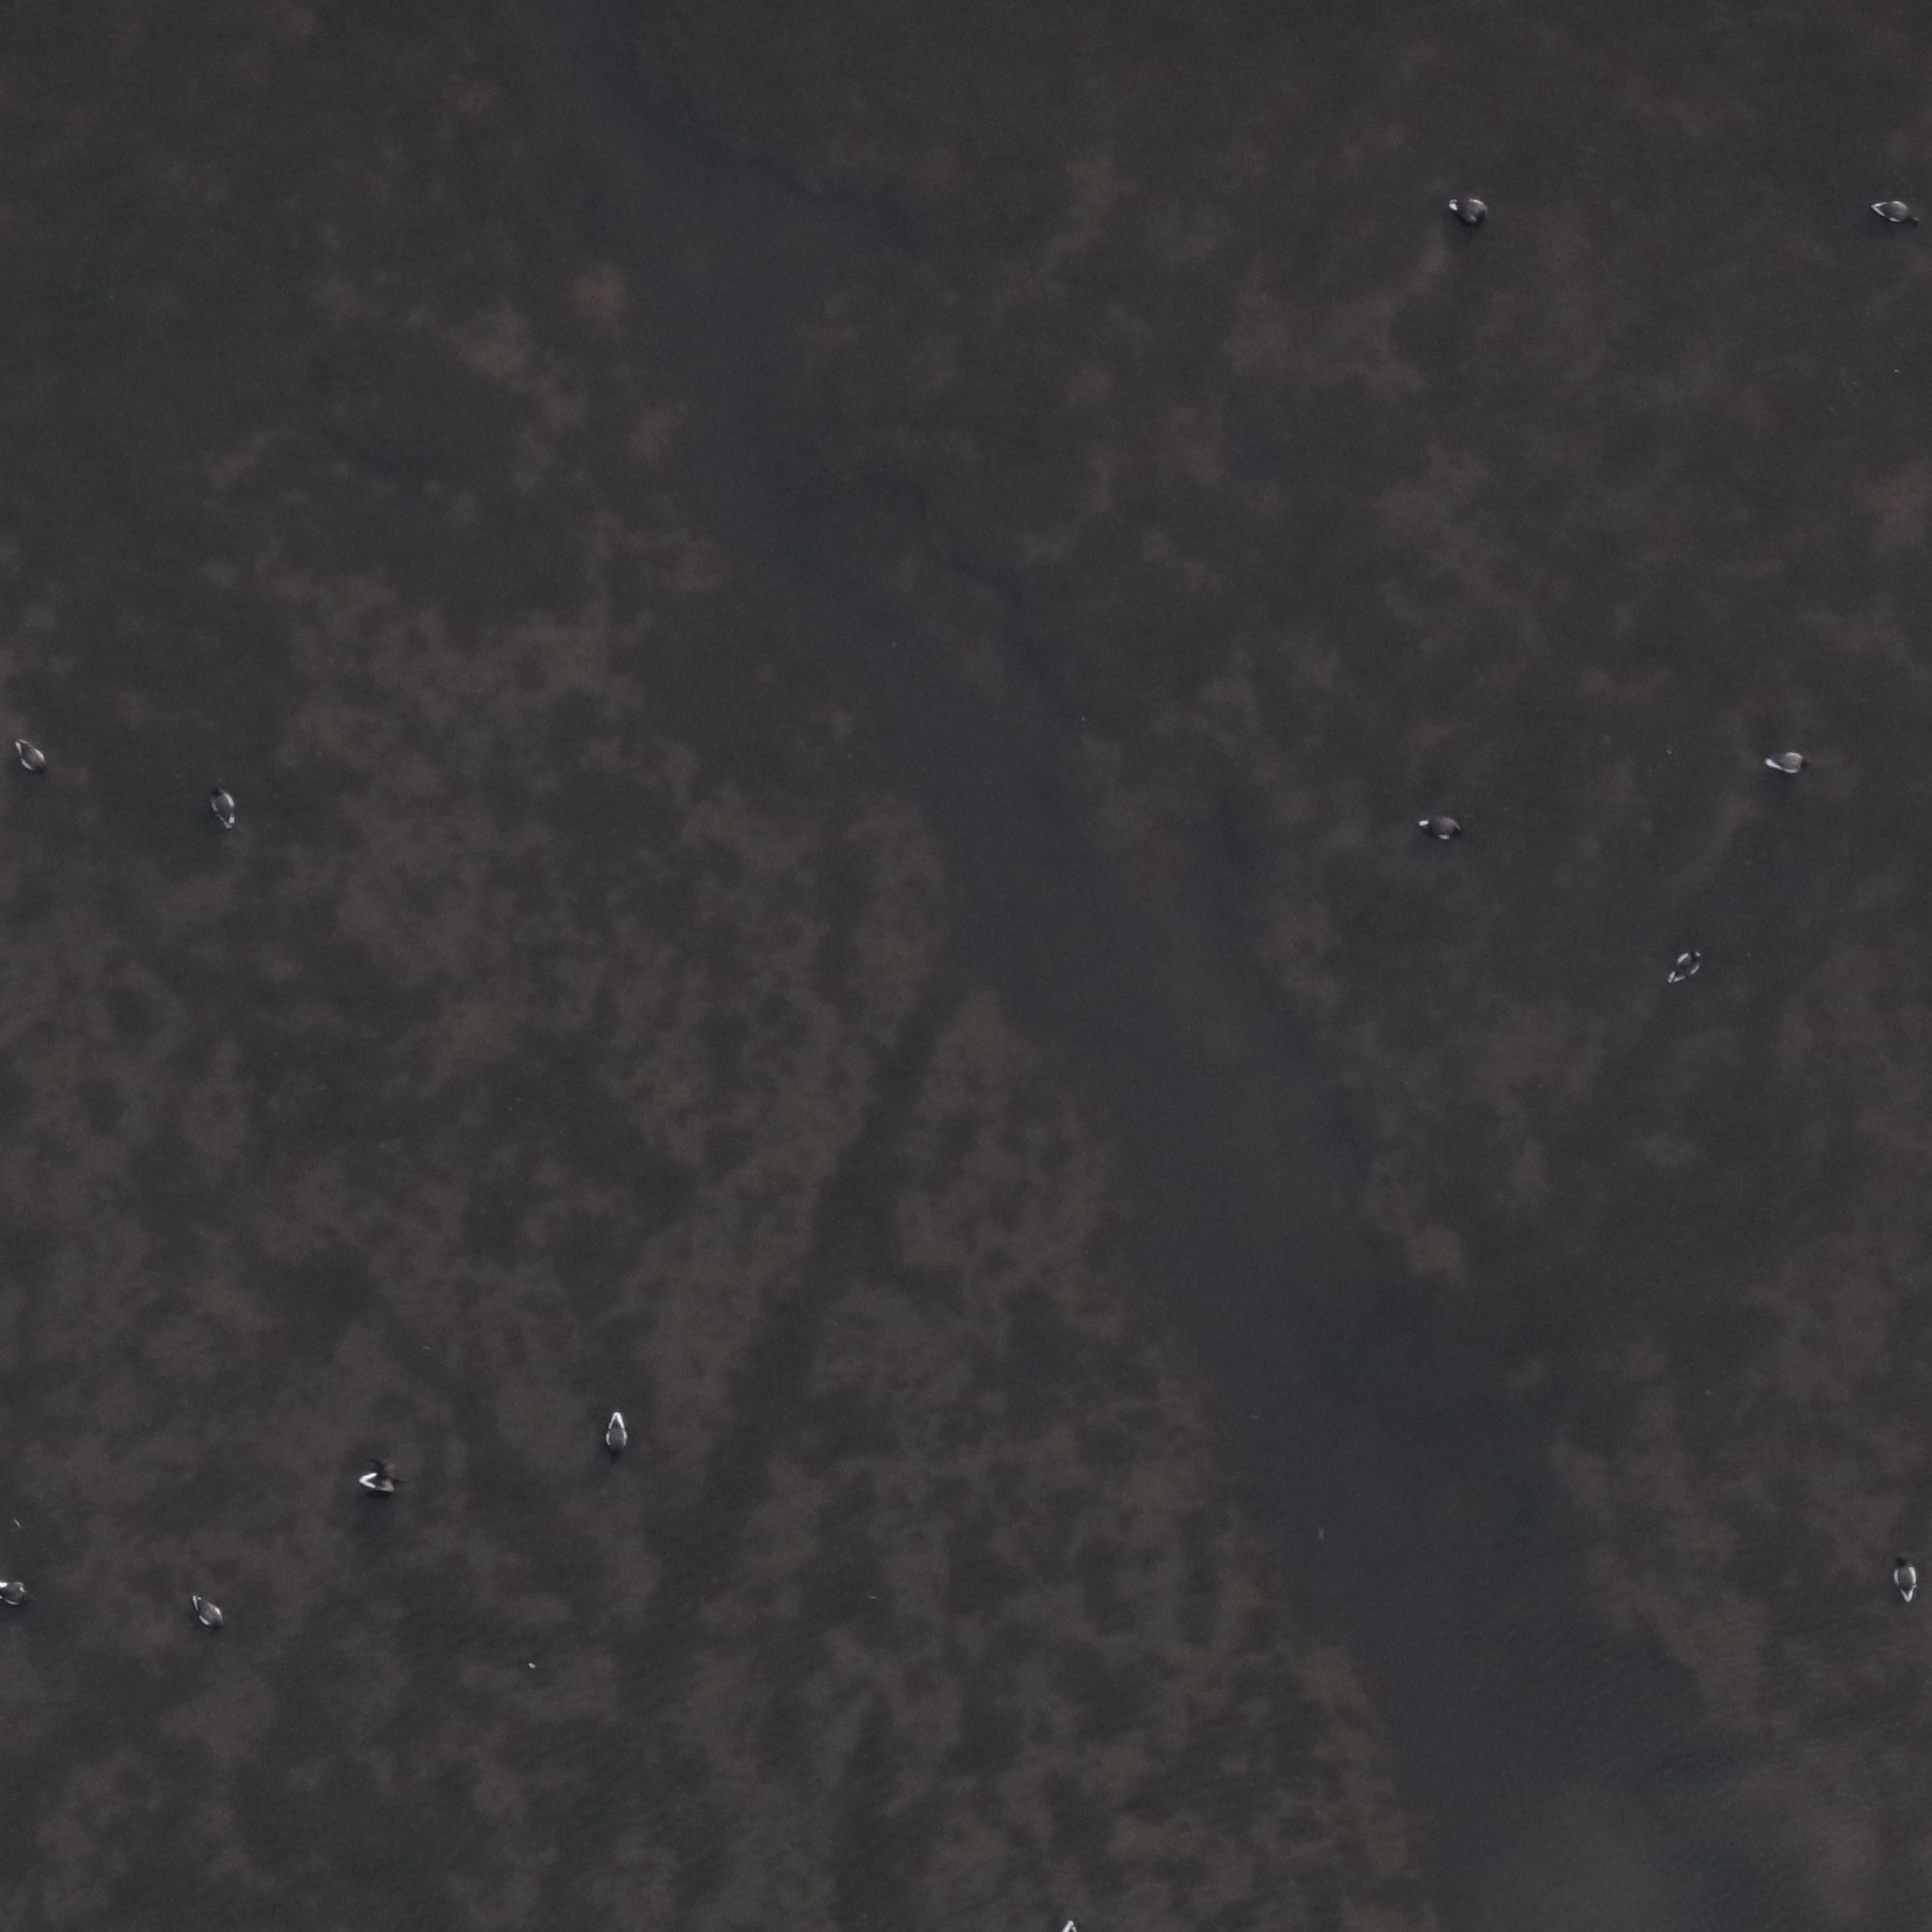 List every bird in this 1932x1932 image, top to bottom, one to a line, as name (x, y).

brant (1468, 211)
brant (1897, 212)
brant (32, 757)
brant (1787, 764)
brant (224, 806)
brant (1443, 828)
brant (1684, 966)
brant (617, 1434)
brant (382, 1481)
brant (1905, 1576)
brant (9, 1593)
brant (208, 1612)